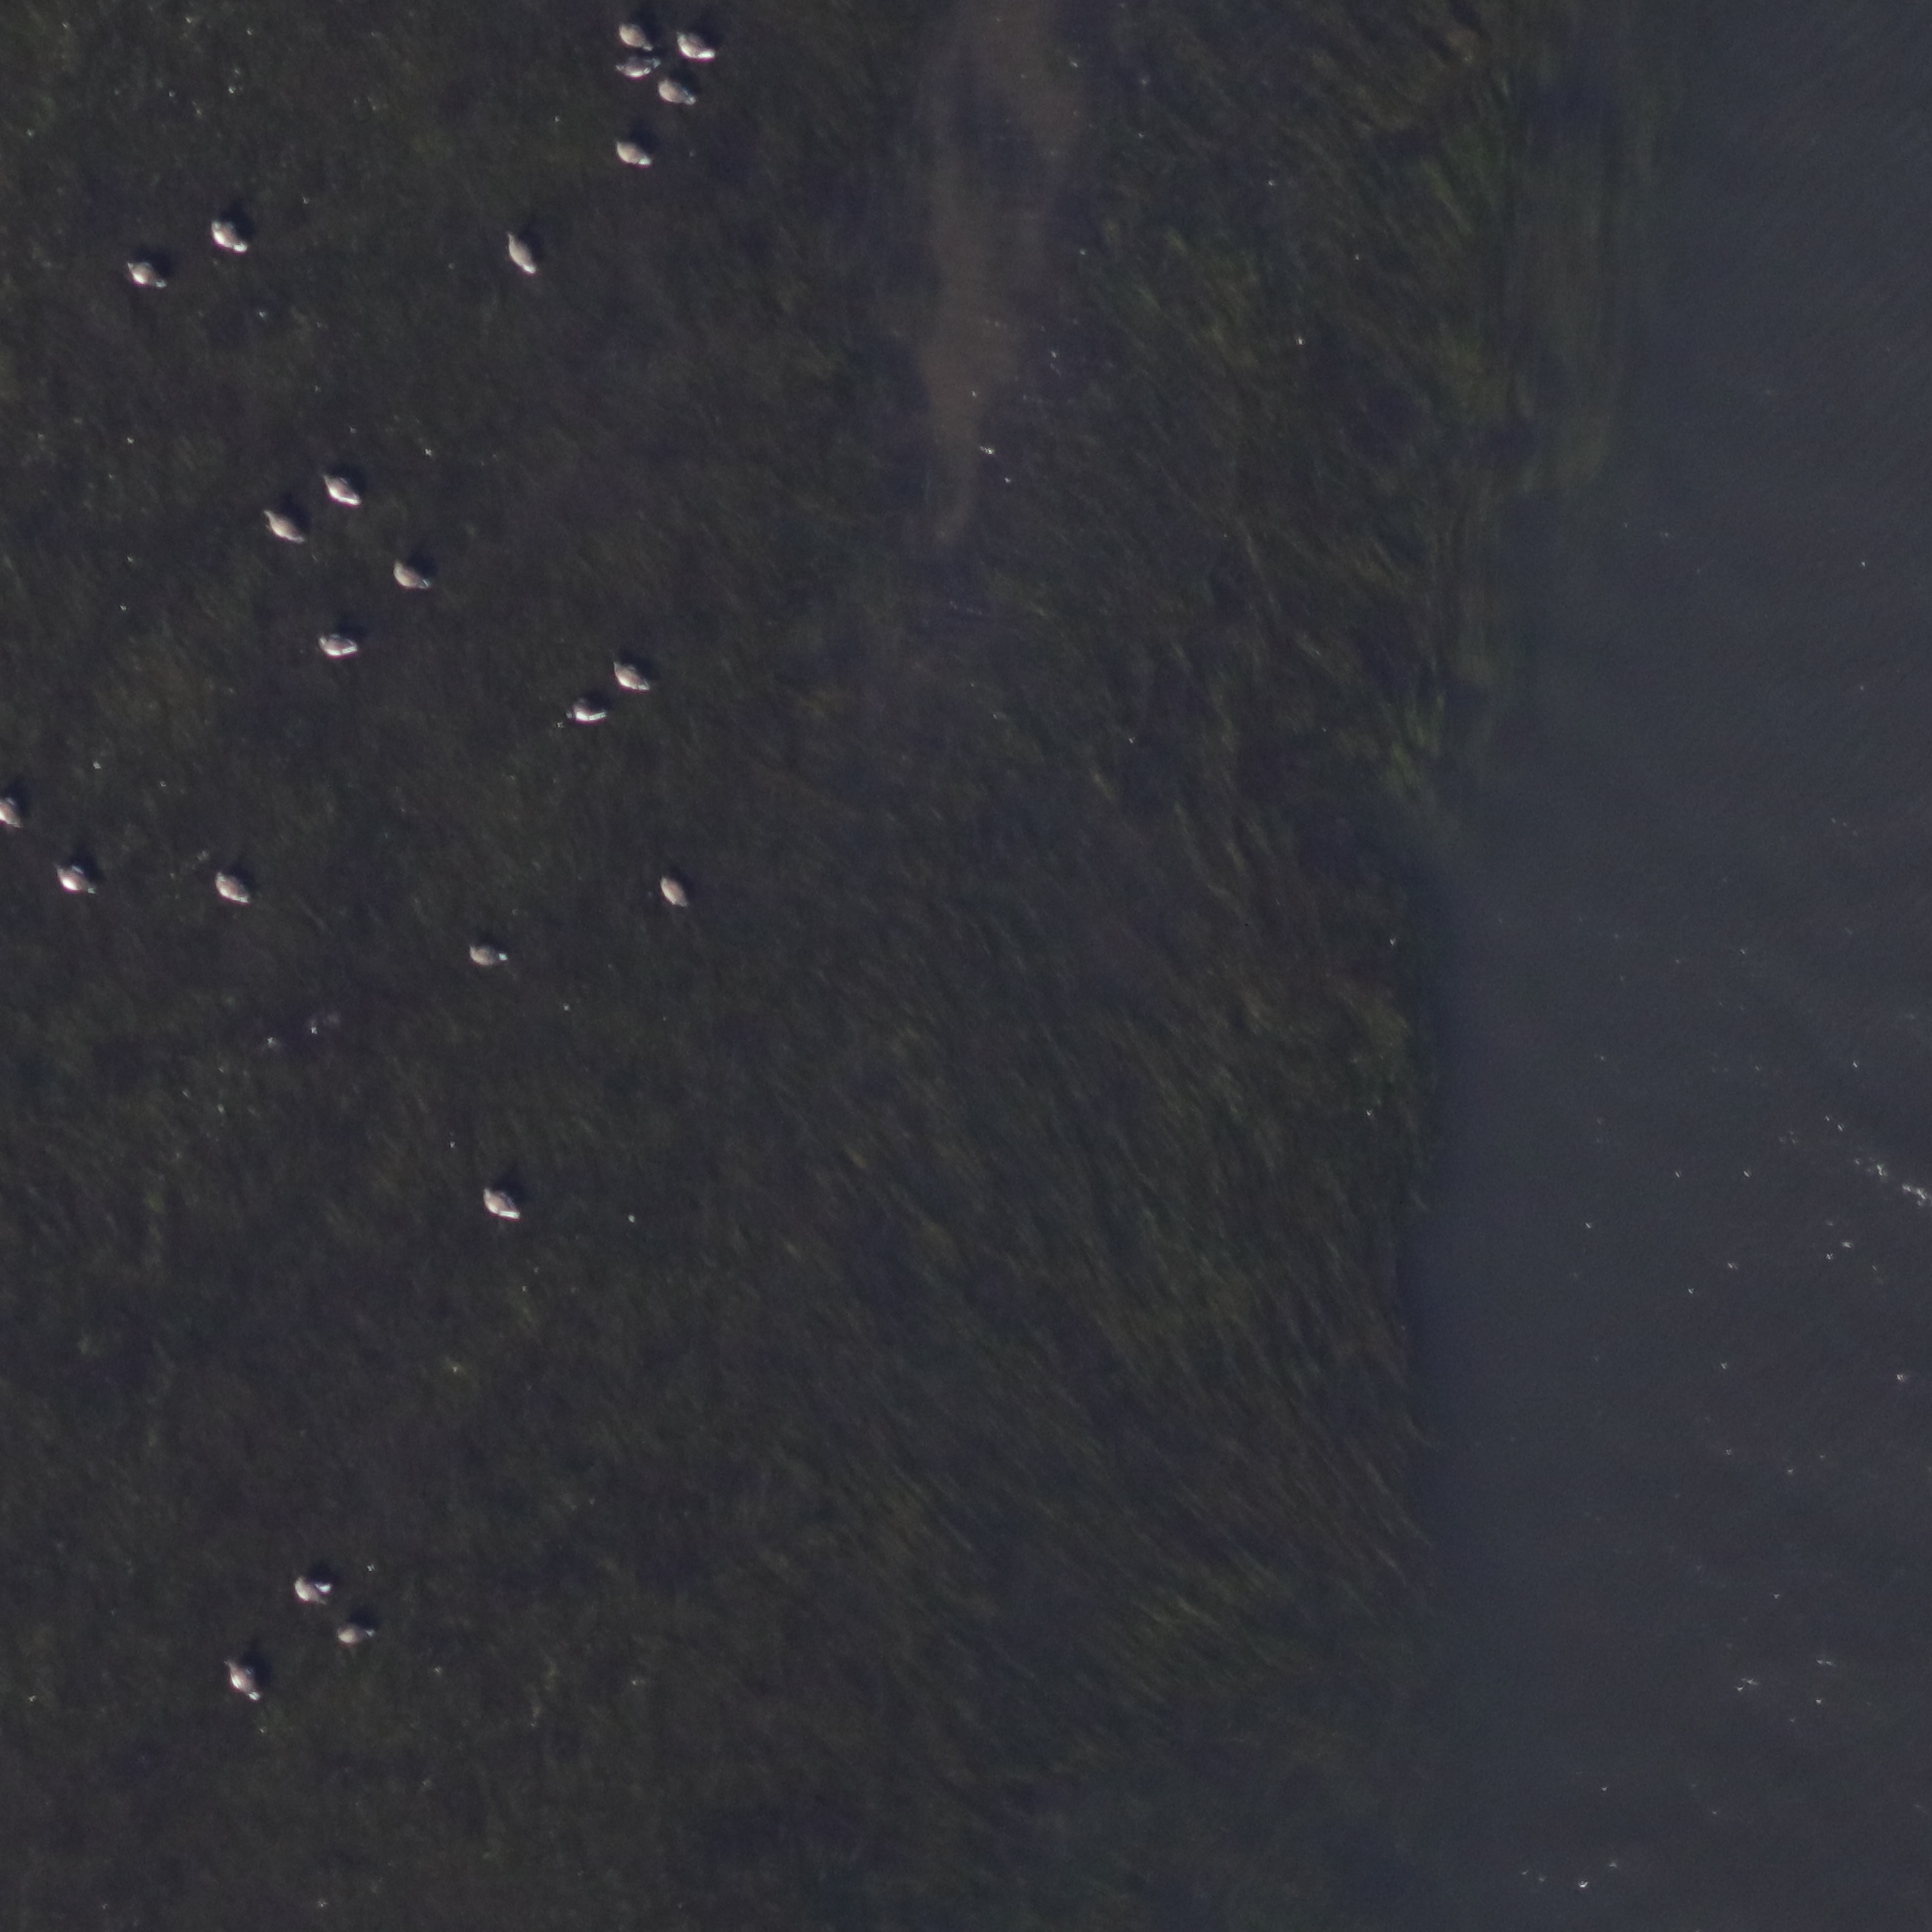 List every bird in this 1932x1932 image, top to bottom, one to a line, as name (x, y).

brant (629, 32)
brant (695, 45)
brant (641, 68)
brant (675, 93)
brant (633, 153)
brant (229, 231)
brant (522, 251)
brant (146, 272)
brant (341, 487)
brant (284, 524)
brant (410, 575)
brant (337, 642)
brant (631, 674)
brant (586, 710)
brant (10, 808)
brant (76, 876)
brant (231, 888)
brant (673, 890)
brant (487, 954)
brant (500, 1202)
brant (312, 1589)
brant (353, 1635)
brant (242, 1677)